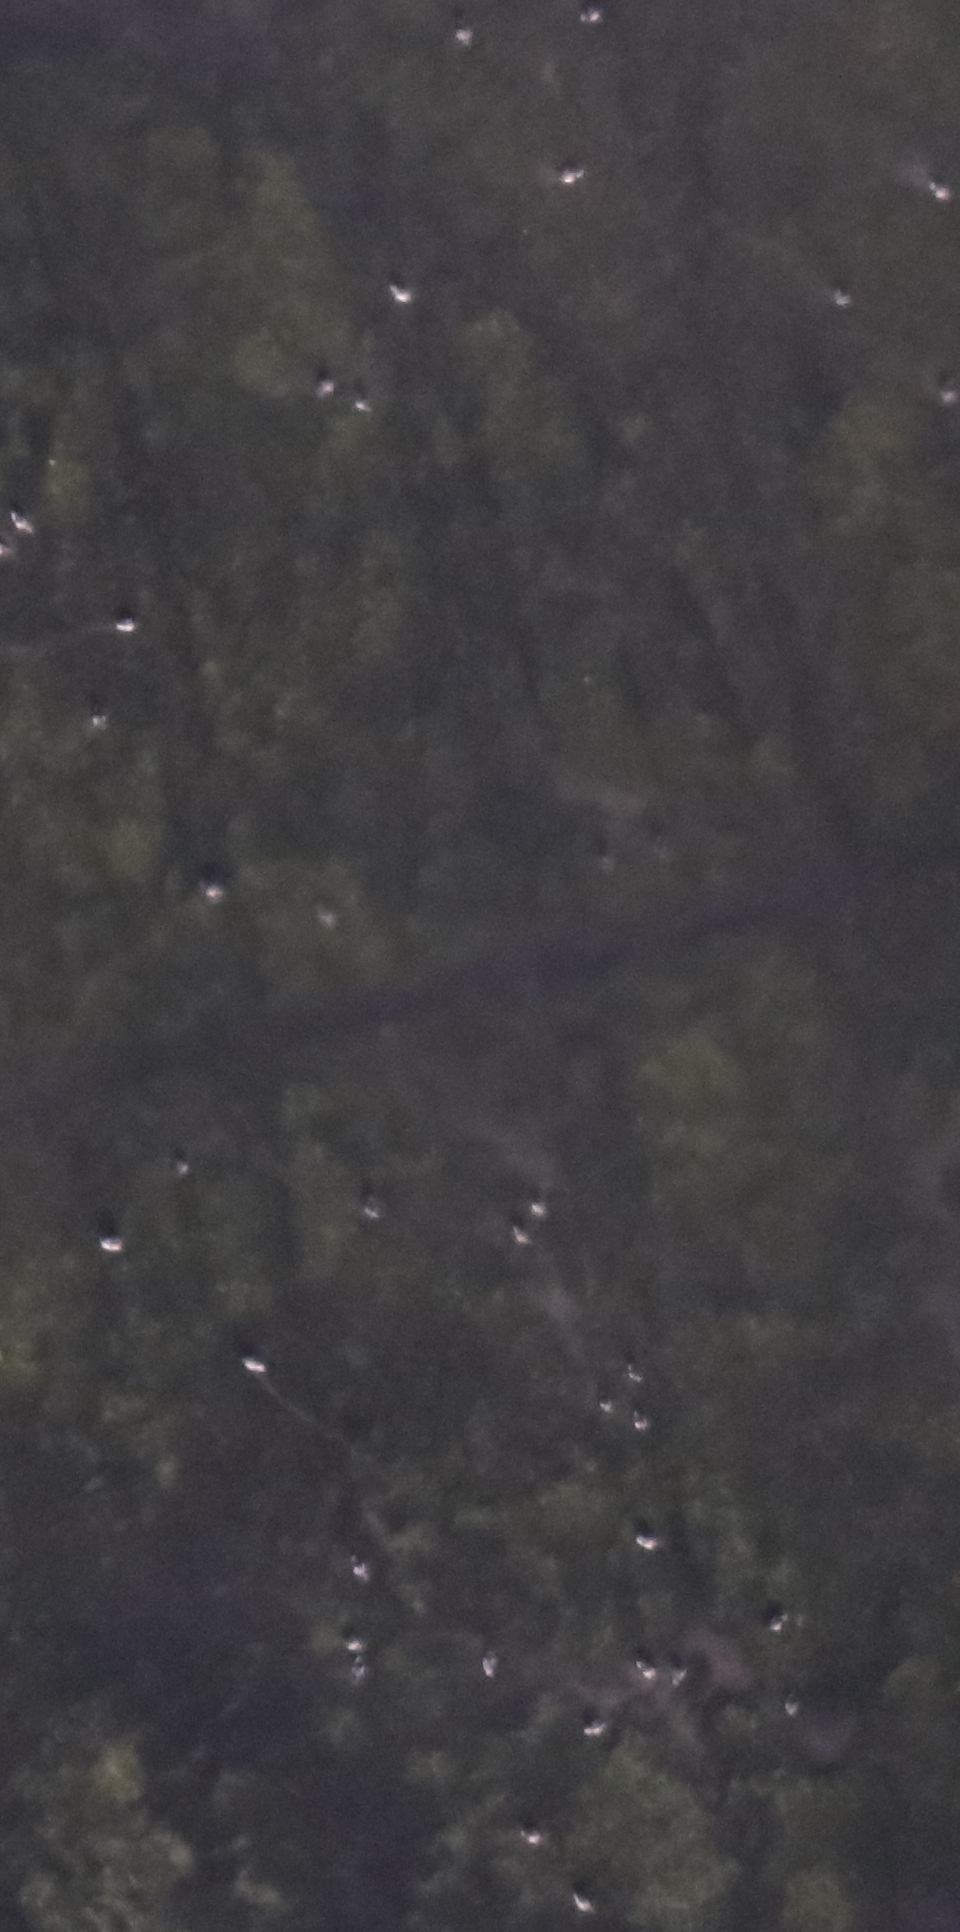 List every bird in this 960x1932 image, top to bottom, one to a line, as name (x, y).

brant (600, 7)
brant (466, 38)
brant (569, 168)
brant (938, 189)
brant (844, 296)
brant (409, 302)
brant (947, 386)
brant (325, 390)
brant (366, 406)
brant (25, 523)
brant (1, 547)
brant (128, 615)
brant (102, 729)
brant (214, 893)
brant (325, 916)
brant (183, 1173)
brant (537, 1203)
brant (373, 1204)
brant (513, 1234)
brant (110, 1248)
brant (257, 1367)
brant (628, 1372)
brant (606, 1405)
brant (642, 1432)
brant (643, 1540)
brant (354, 1572)
brant (776, 1617)
brant (354, 1639)
brant (484, 1666)
brant (651, 1668)
brant (361, 1671)
brant (685, 1672)
brant (795, 1702)
brant (602, 1720)
brant (537, 1836)
brant (588, 1897)